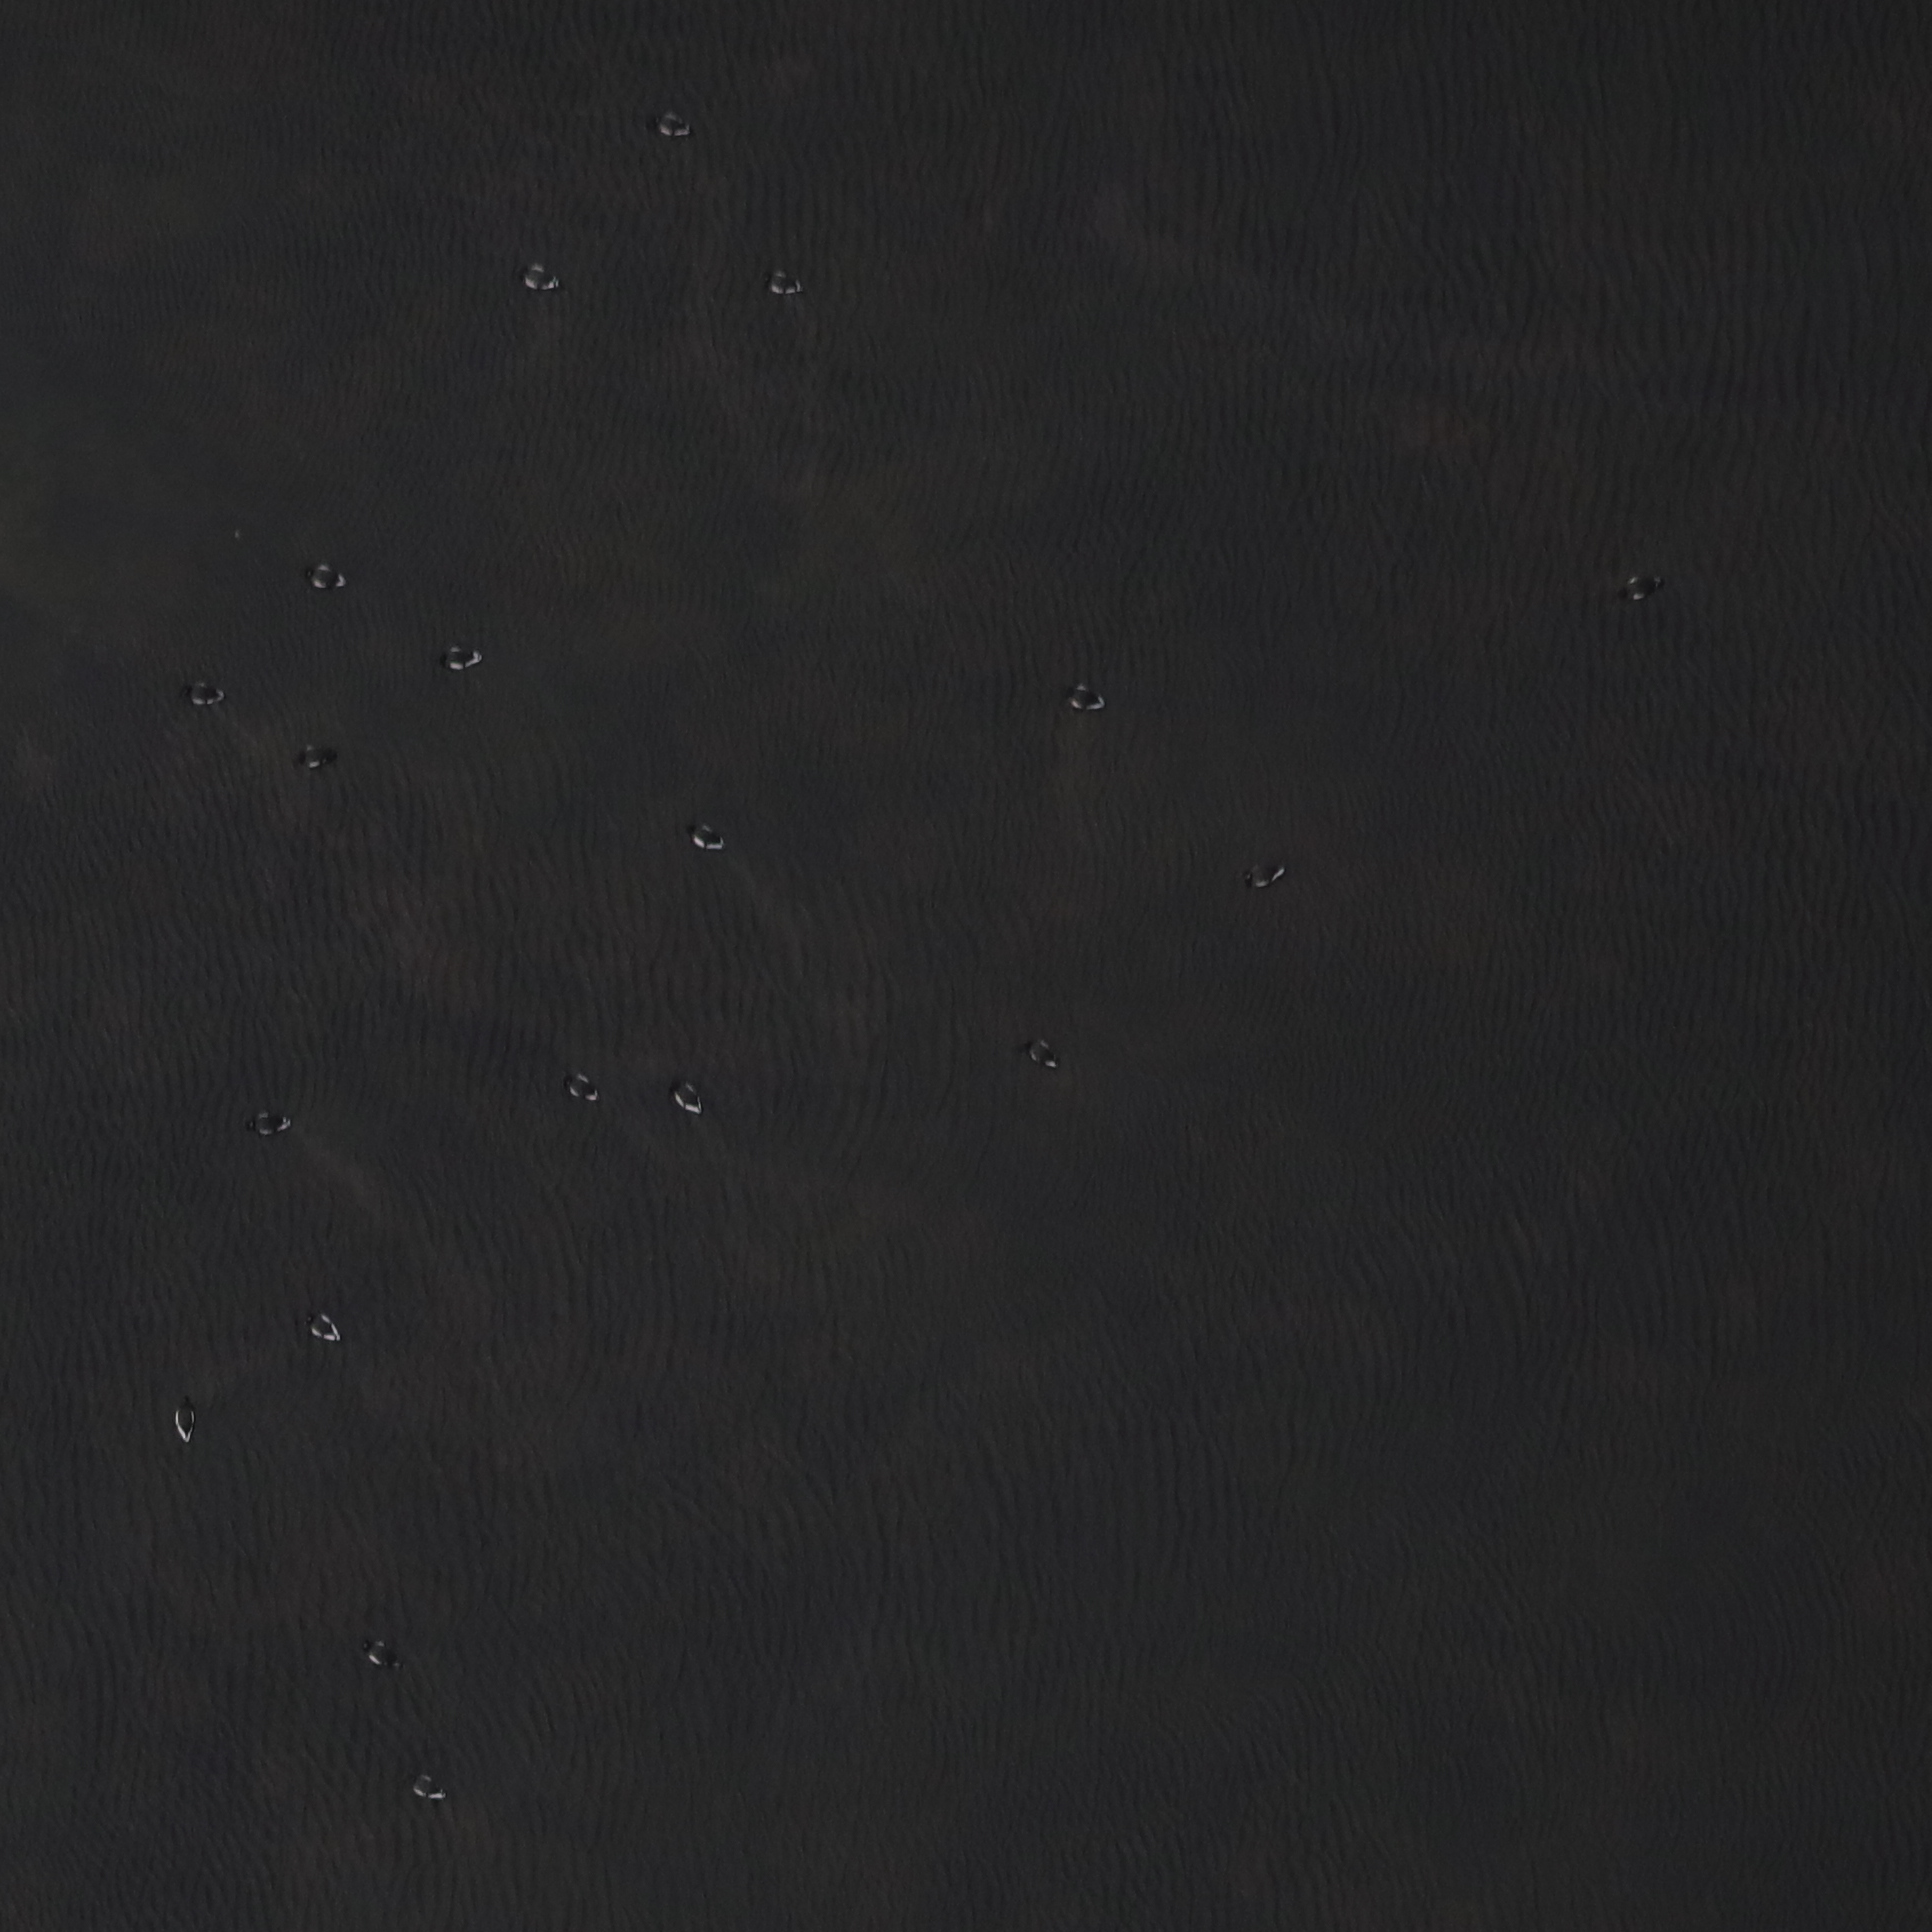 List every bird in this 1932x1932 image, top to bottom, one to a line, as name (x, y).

brant (671, 126)
brant (536, 277)
brant (780, 284)
brant (326, 576)
brant (1639, 588)
brant (462, 659)
brant (204, 693)
brant (1086, 698)
brant (308, 755)
brant (706, 836)
brant (1266, 876)
brant (1041, 1052)
brant (581, 1087)
brant (685, 1095)
brant (269, 1122)
brant (323, 1326)
brant (185, 1419)
brant (376, 1653)
brant (425, 1788)